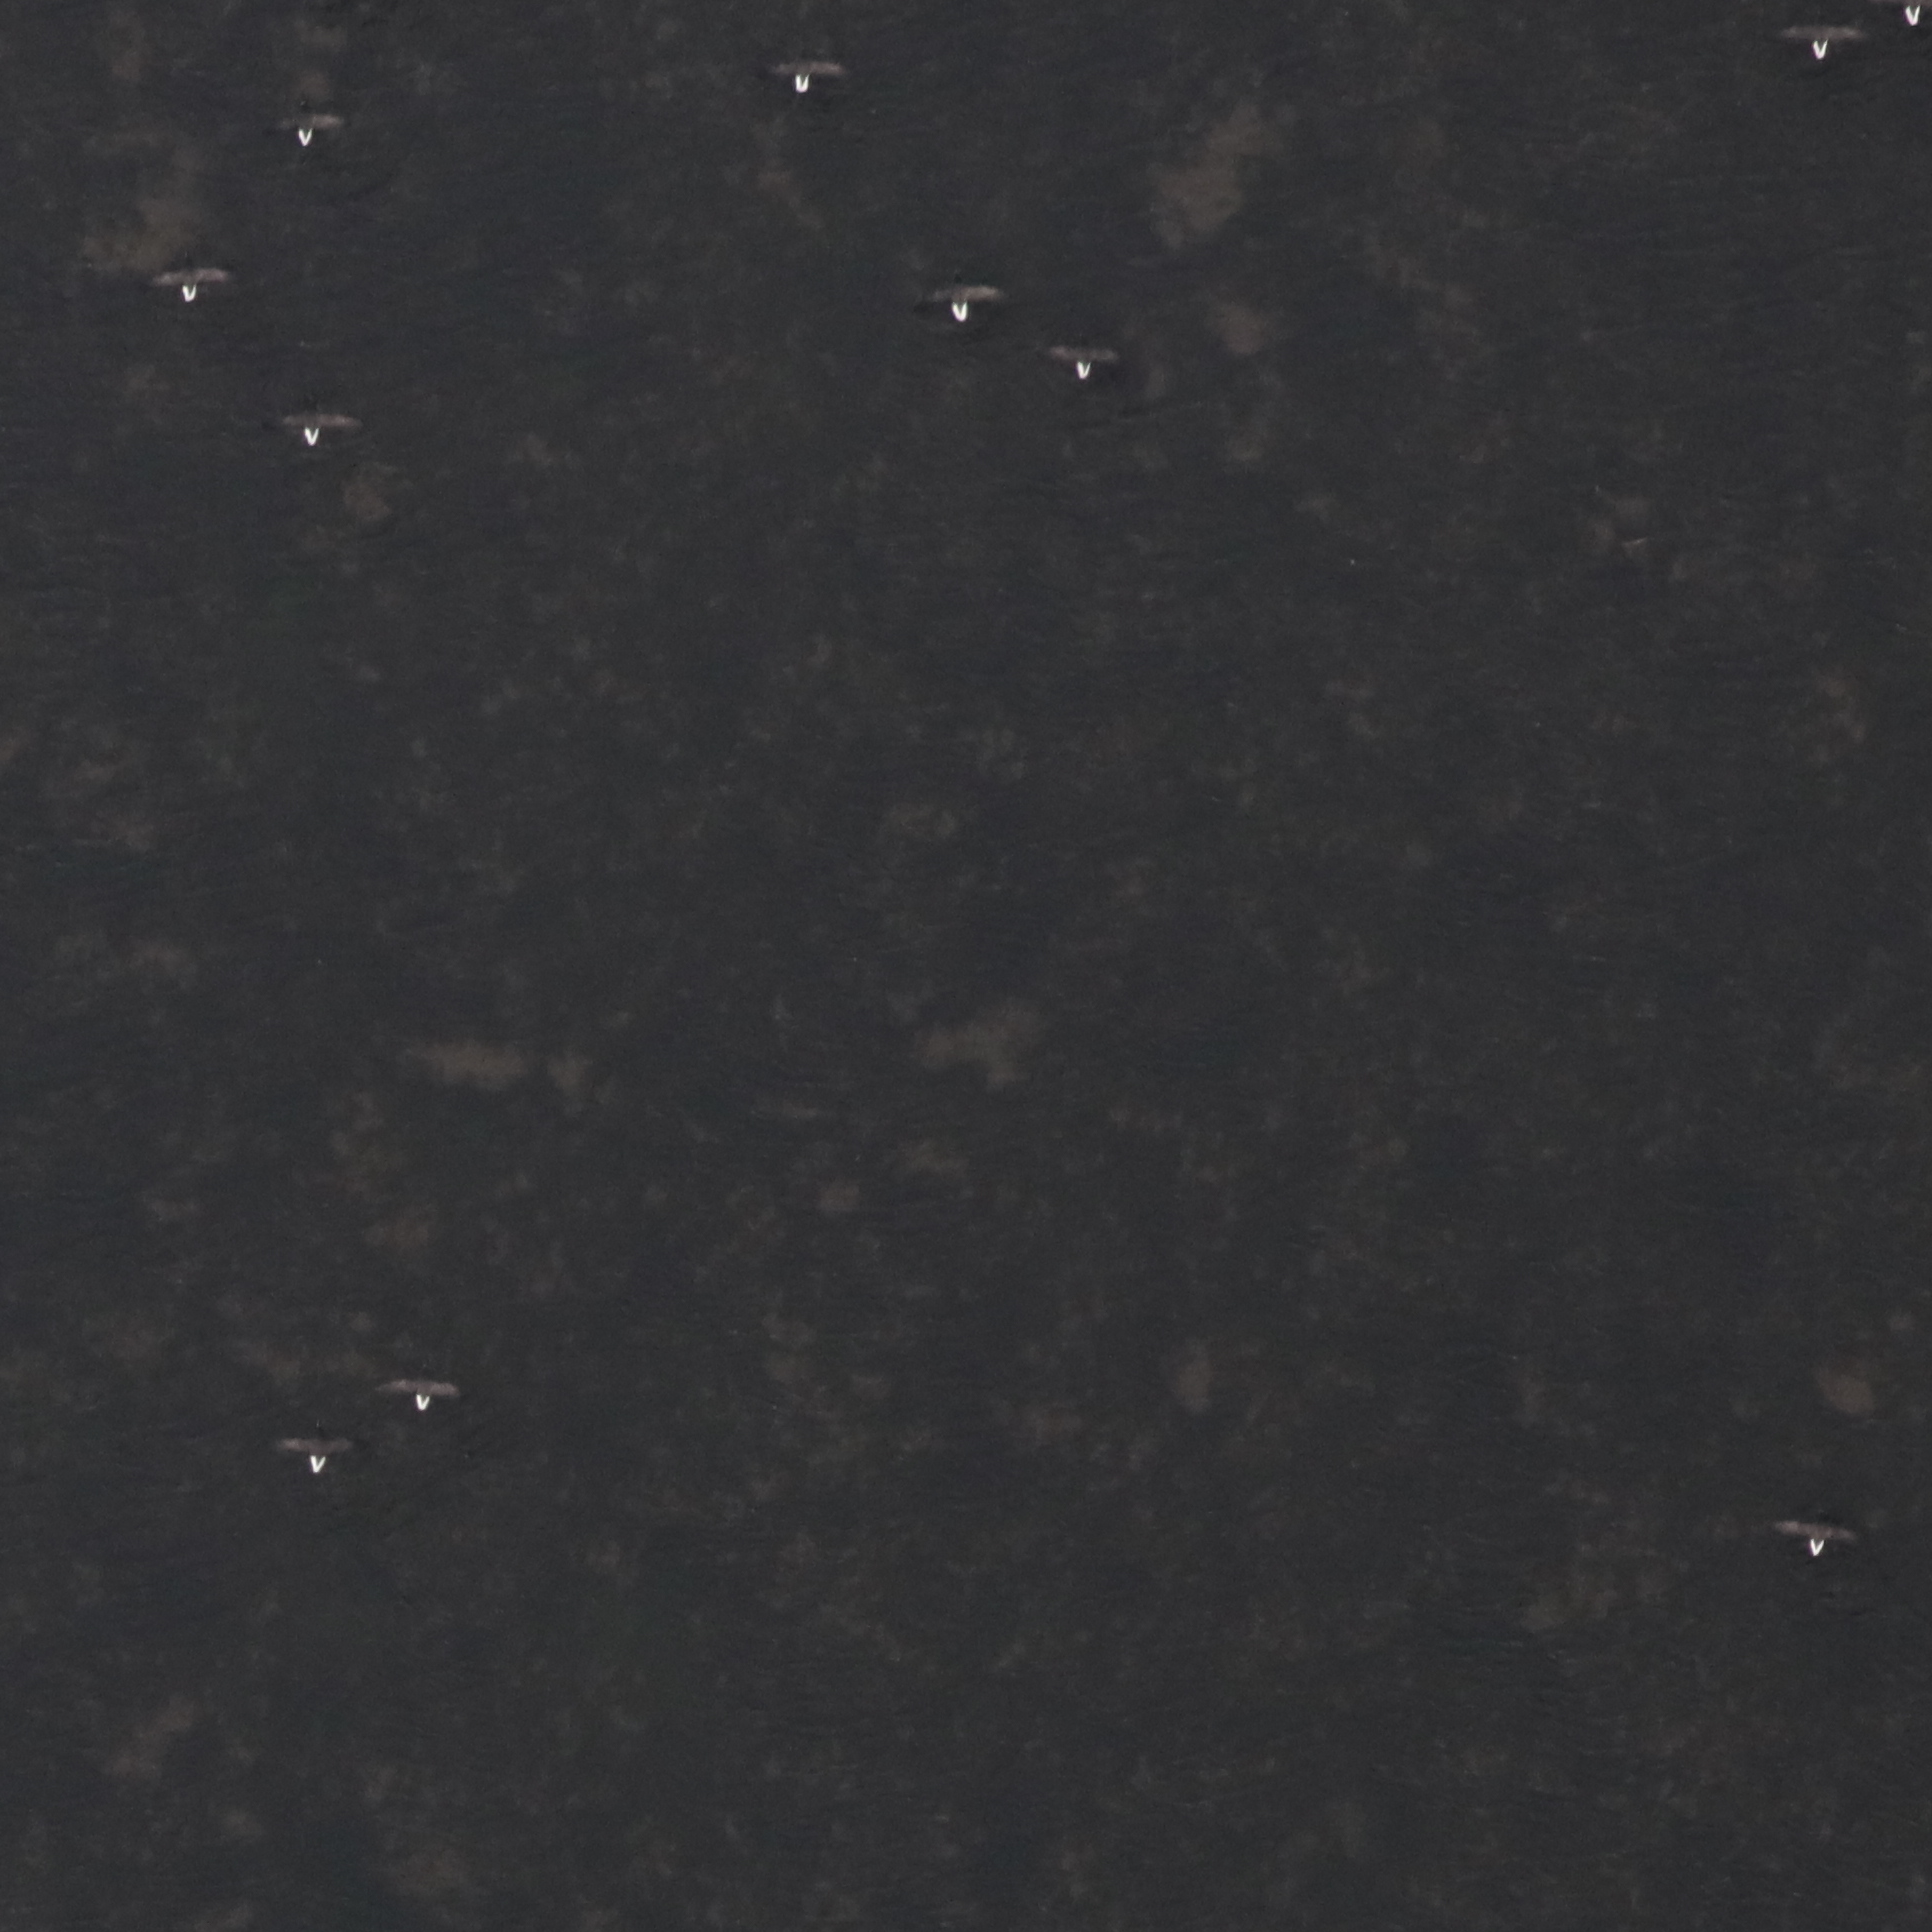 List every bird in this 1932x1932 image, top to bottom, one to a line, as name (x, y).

brant (1821, 39)
brant (806, 75)
brant (311, 129)
brant (192, 281)
brant (958, 296)
brant (1086, 354)
brant (311, 420)
brant (423, 1392)
brant (318, 1444)
brant (1817, 1535)